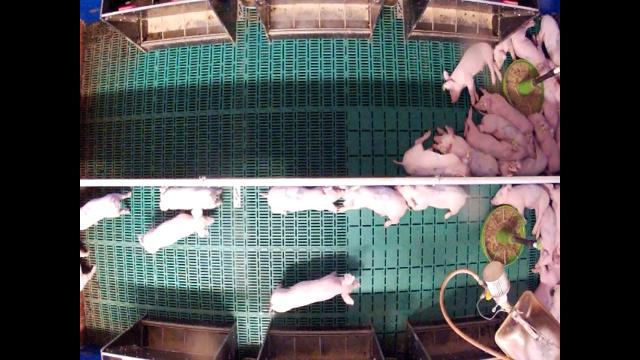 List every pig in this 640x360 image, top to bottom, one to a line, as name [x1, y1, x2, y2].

pig [537, 12, 559, 66]
pig [511, 18, 554, 77]
pig [493, 32, 516, 71]
pig [440, 41, 503, 107]
pig [543, 77, 559, 139]
pig [473, 86, 534, 137]
pig [462, 105, 528, 163]
pig [476, 109, 537, 159]
pig [528, 109, 559, 176]
pig [431, 124, 502, 177]
pig [393, 130, 473, 178]
pig [496, 133, 546, 176]
pig [544, 184, 560, 256]
pig [334, 185, 412, 229]
pig [393, 185, 472, 222]
pig [490, 185, 551, 236]
pig [258, 186, 346, 216]
pig [158, 187, 224, 214]
pig [80, 190, 135, 233]
pig [535, 205, 557, 270]
pig [137, 208, 216, 255]
pig [80, 248, 98, 292]
pig [530, 249, 559, 311]
pig [270, 271, 361, 315]
pig [549, 283, 561, 325]